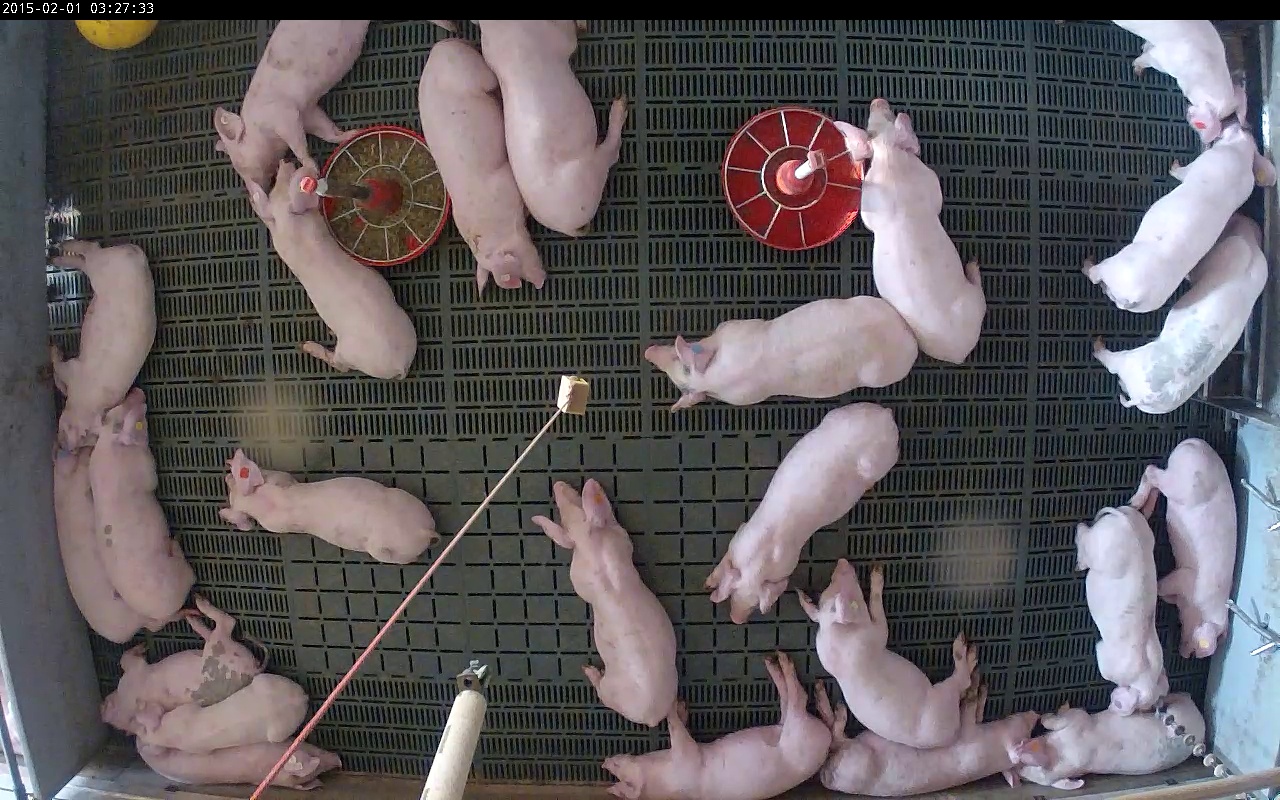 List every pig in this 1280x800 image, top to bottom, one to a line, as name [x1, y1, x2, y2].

pig [479, 19, 629, 241]
pig [1115, 19, 1248, 144]
pig [212, 20, 370, 195]
pig [416, 37, 548, 294]
pig [832, 97, 988, 366]
pig [1080, 120, 1278, 315]
pig [244, 157, 419, 384]
pig [1092, 213, 1269, 415]
pig [49, 235, 159, 455]
pig [643, 296, 919, 413]
pig [88, 387, 201, 620]
pig [703, 402, 904, 627]
pig [1128, 439, 1240, 661]
pig [52, 441, 181, 642]
pig [217, 451, 440, 568]
pig [528, 478, 677, 727]
pig [1076, 505, 1170, 714]
pig [798, 557, 978, 748]
pig [100, 593, 271, 735]
pig [597, 651, 834, 798]
pig [127, 671, 311, 759]
pig [813, 679, 1037, 794]
pig [1014, 690, 1211, 793]
pig [136, 735, 344, 791]